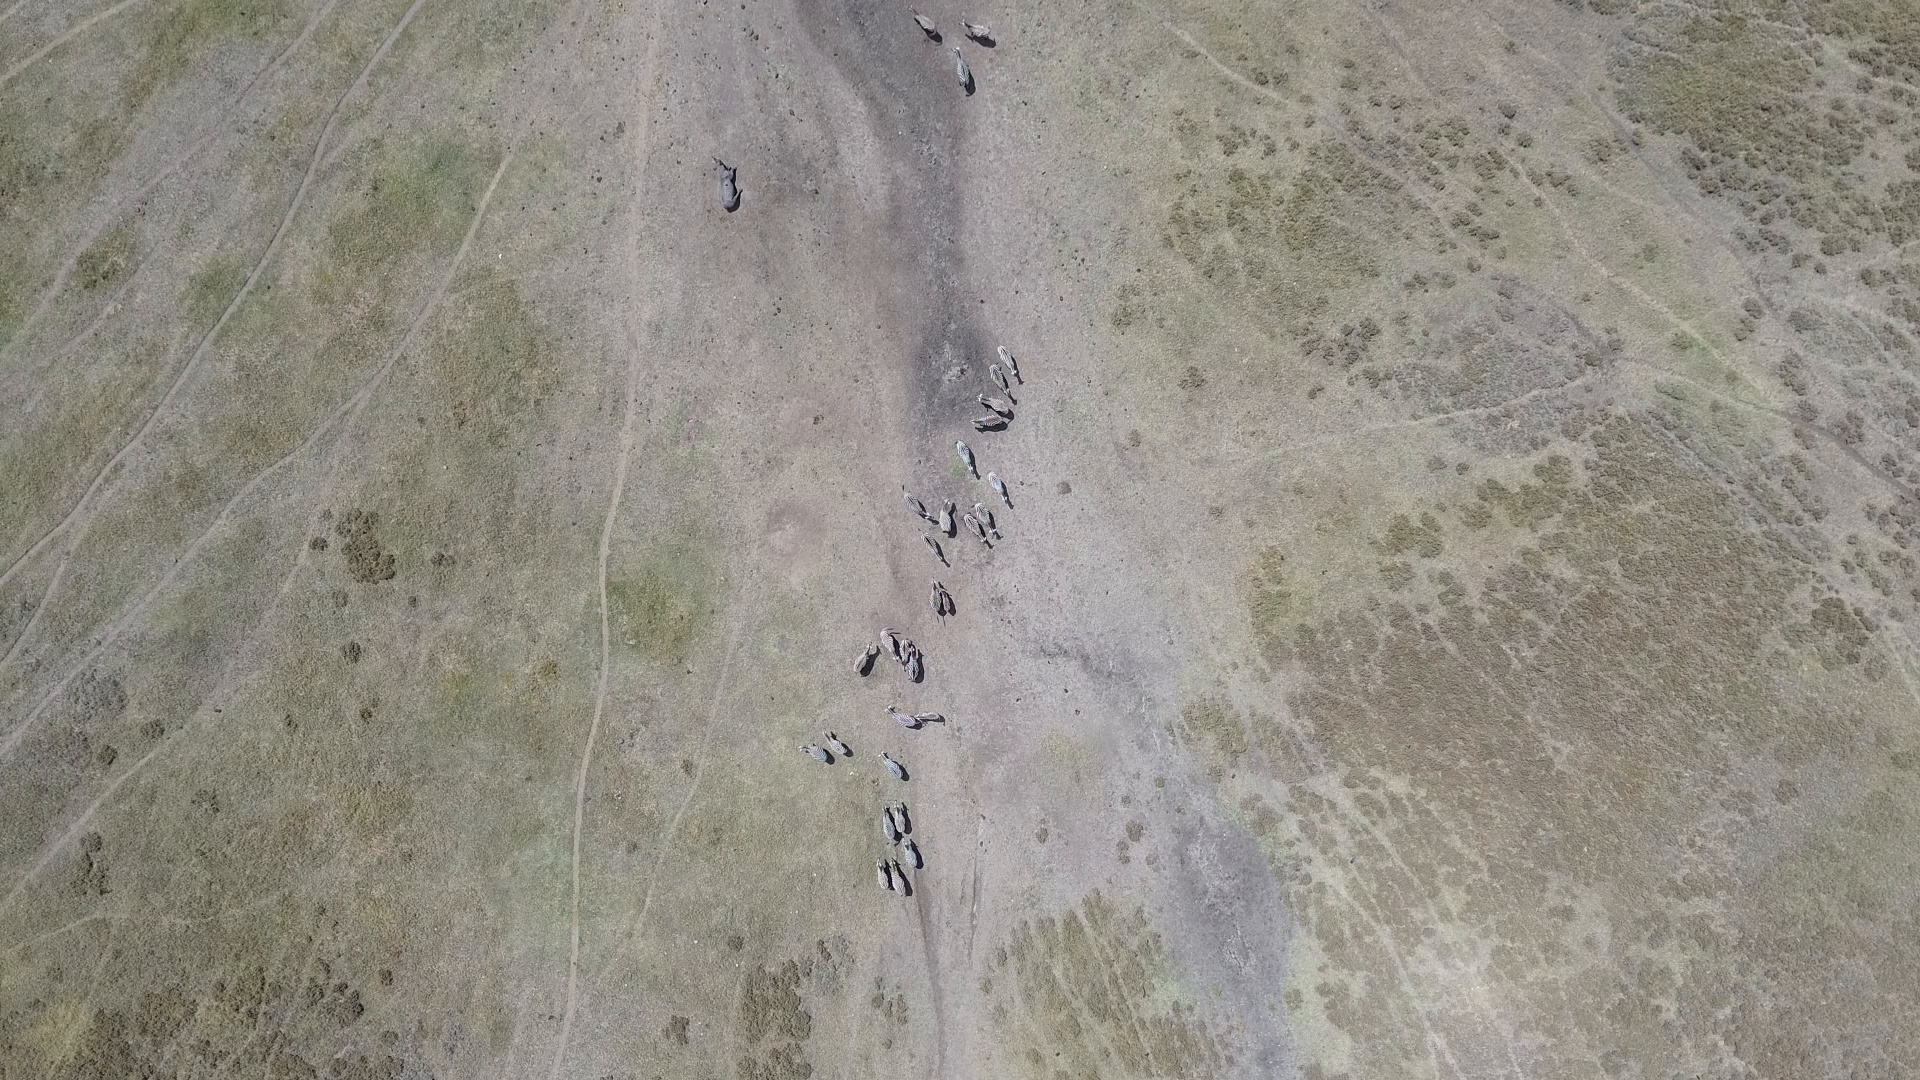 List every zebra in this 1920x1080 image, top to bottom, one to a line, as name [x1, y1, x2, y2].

zebra [914, 12, 940, 38]
zebra [964, 21, 998, 42]
zebra [953, 49, 971, 87]
zebra [1000, 351, 1018, 383]
zebra [989, 366, 1010, 394]
zebra [982, 402, 1011, 414]
zebra [977, 415, 1008, 426]
zebra [957, 441, 975, 474]
zebra [989, 475, 1009, 503]
zebra [905, 496, 925, 518]
zebra [975, 500, 1001, 536]
zebra [935, 506, 952, 532]
zebra [962, 511, 990, 544]
zebra [919, 532, 949, 564]
zebra [927, 580, 939, 613]
zebra [938, 585, 954, 614]
zebra [878, 629, 900, 661]
zebra [901, 635, 911, 669]
zebra [856, 644, 877, 672]
zebra [908, 647, 921, 679]
zebra [887, 708, 914, 725]
zebra [915, 713, 944, 726]
zebra [825, 733, 848, 752]
zebra [804, 745, 832, 764]
zebra [883, 752, 904, 778]
zebra [895, 804, 908, 832]
zebra [881, 812, 896, 842]
zebra [902, 839, 921, 870]
zebra [877, 862, 891, 891]
zebra [890, 865, 911, 896]